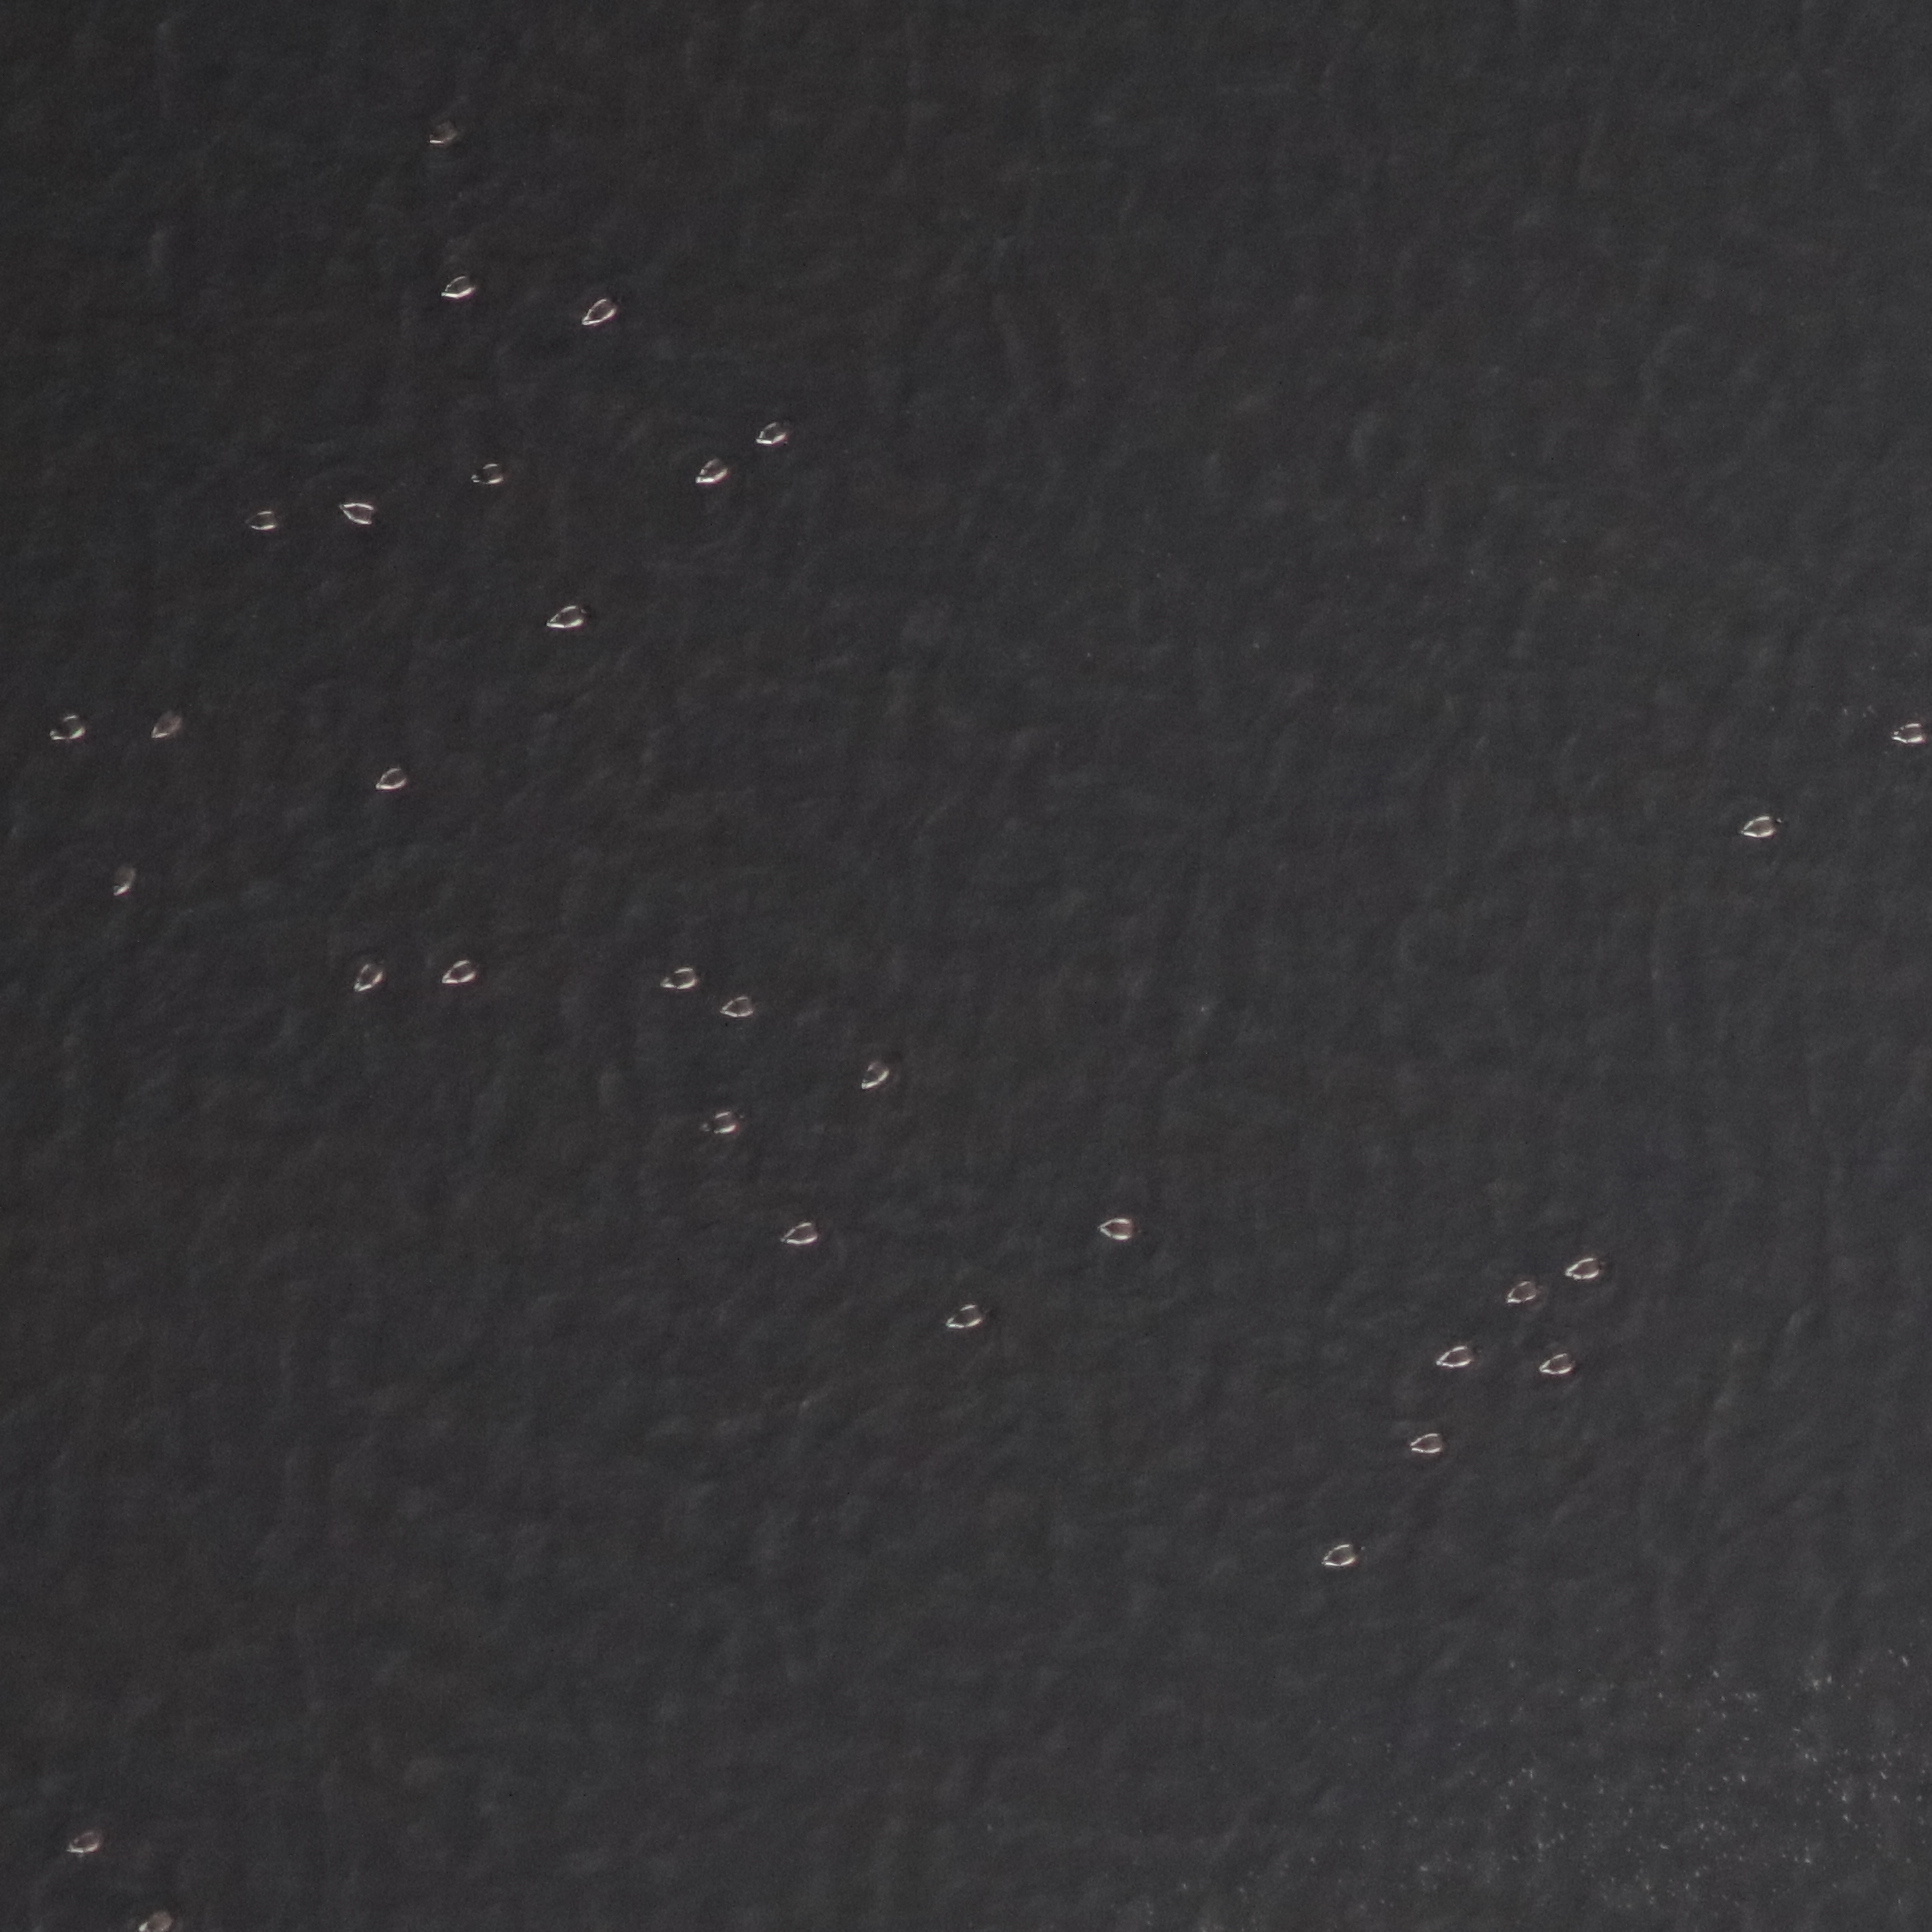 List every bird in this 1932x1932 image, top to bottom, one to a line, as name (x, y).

brant (446, 133)
brant (460, 286)
brant (601, 310)
brant (774, 432)
brant (714, 471)
brant (491, 474)
brant (361, 512)
brant (264, 520)
brant (570, 616)
brant (168, 722)
brant (69, 729)
brant (1913, 733)
brant (392, 778)
brant (1763, 826)
brant (125, 879)
brant (460, 971)
brant (368, 974)
brant (682, 979)
brant (740, 1008)
brant (877, 1072)
brant (724, 1123)
brant (1121, 1230)
brant (803, 1234)
brant (1587, 1269)
brant (1526, 1292)
brant (969, 1318)
brant (1460, 1355)
brant (1559, 1363)
brant (1430, 1443)
brant (1344, 1555)
brant (88, 1842)
brant (157, 1924)